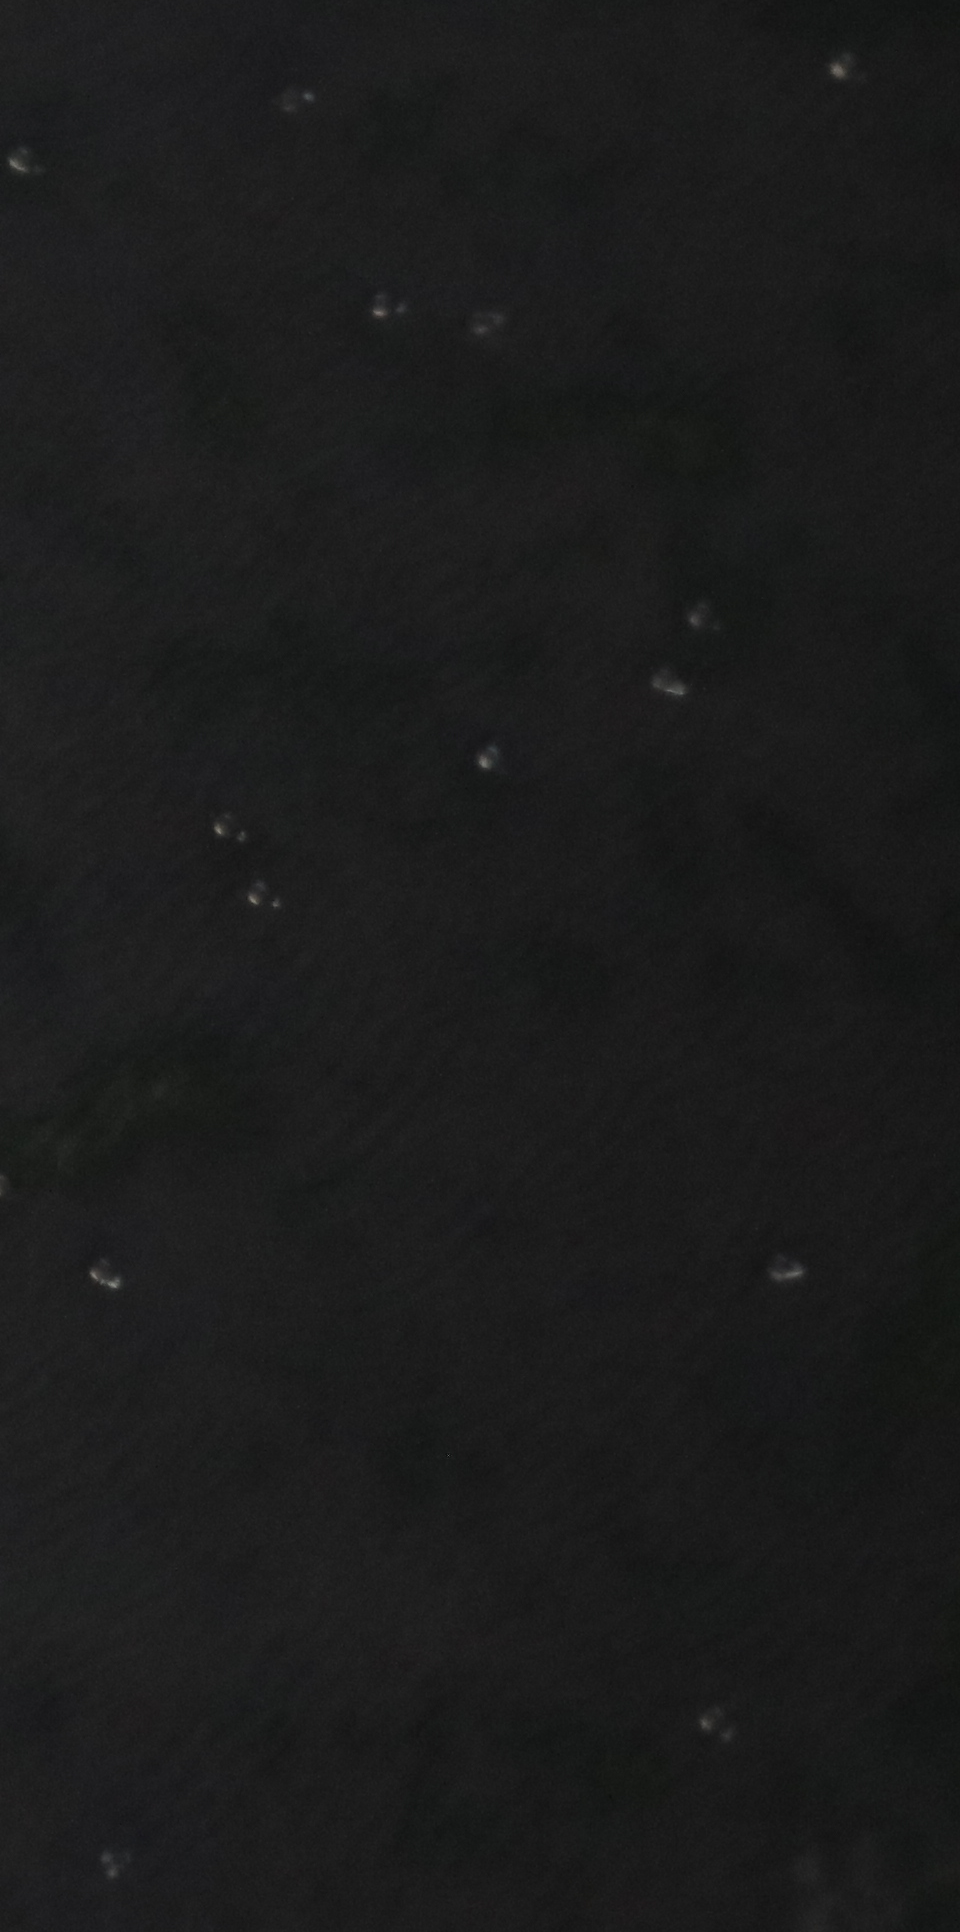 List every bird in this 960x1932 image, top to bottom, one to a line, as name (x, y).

brant (843, 62)
brant (294, 100)
brant (29, 162)
brant (379, 304)
brant (489, 315)
brant (707, 609)
brant (667, 681)
brant (481, 758)
brant (229, 827)
brant (271, 889)
brant (786, 1263)
brant (104, 1272)
brant (711, 1720)
brant (107, 1865)